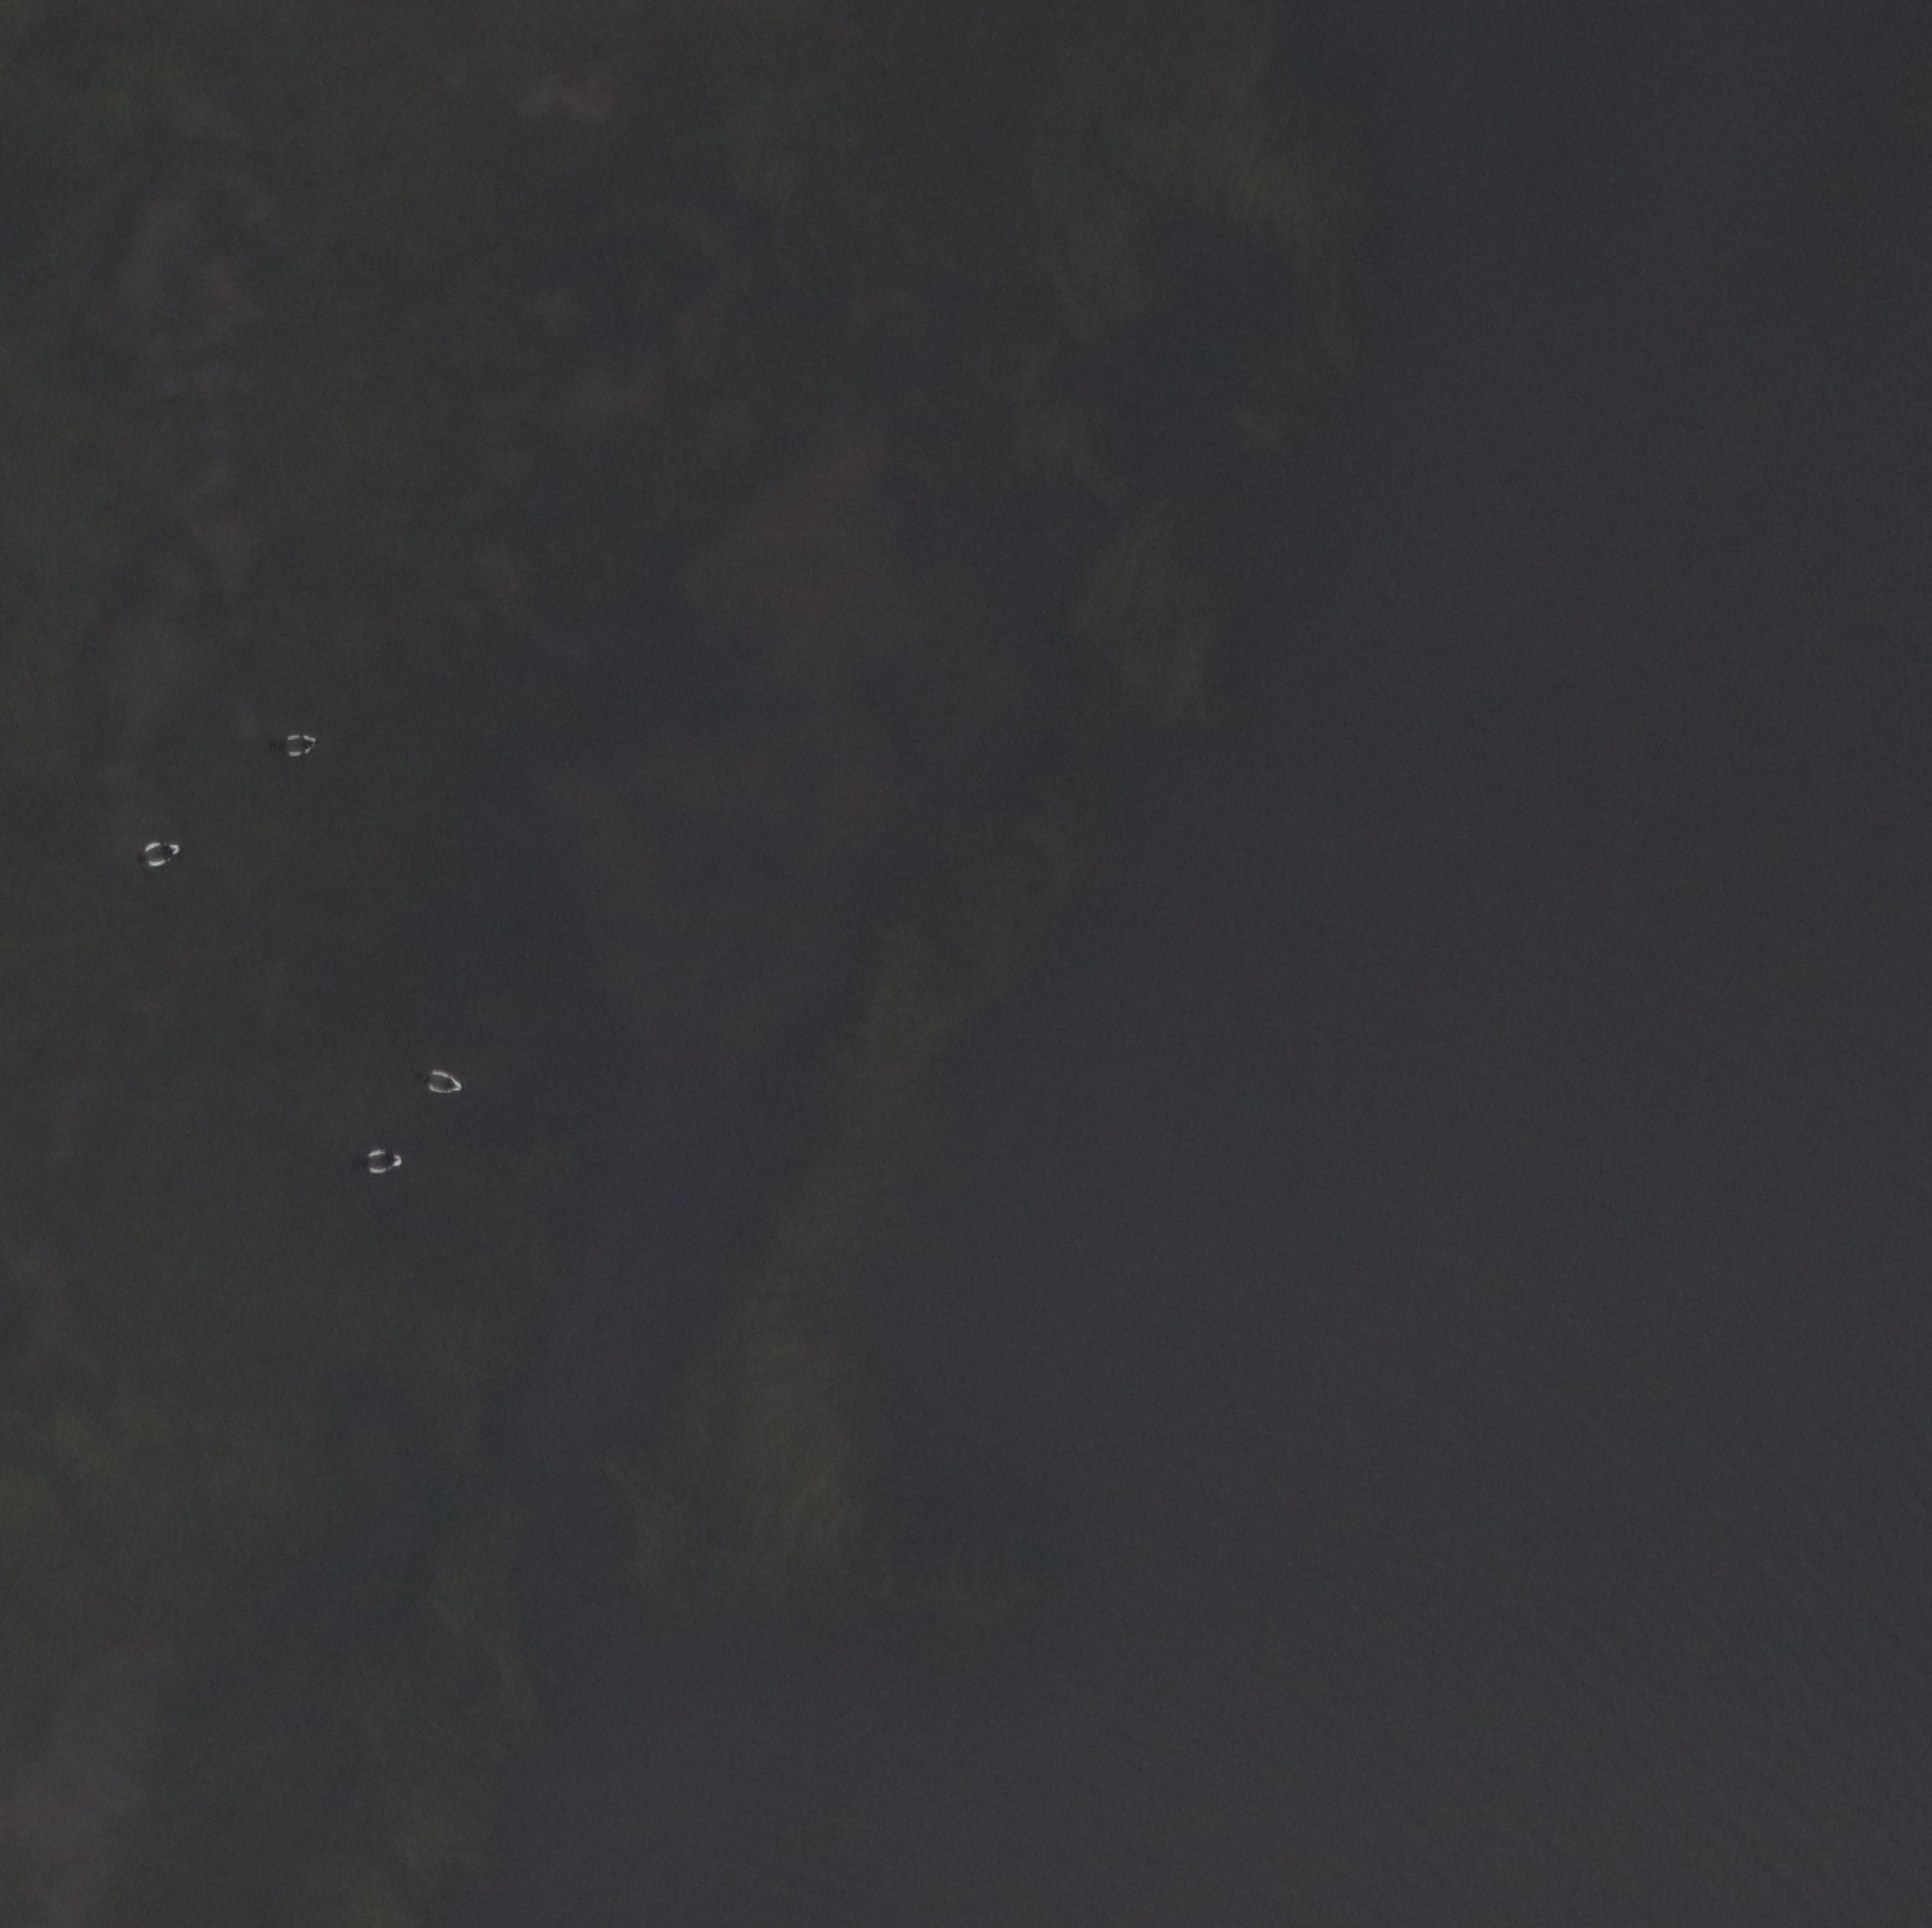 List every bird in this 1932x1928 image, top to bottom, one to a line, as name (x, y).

brant (294, 747)
brant (156, 855)
brant (436, 1080)
brant (379, 1162)